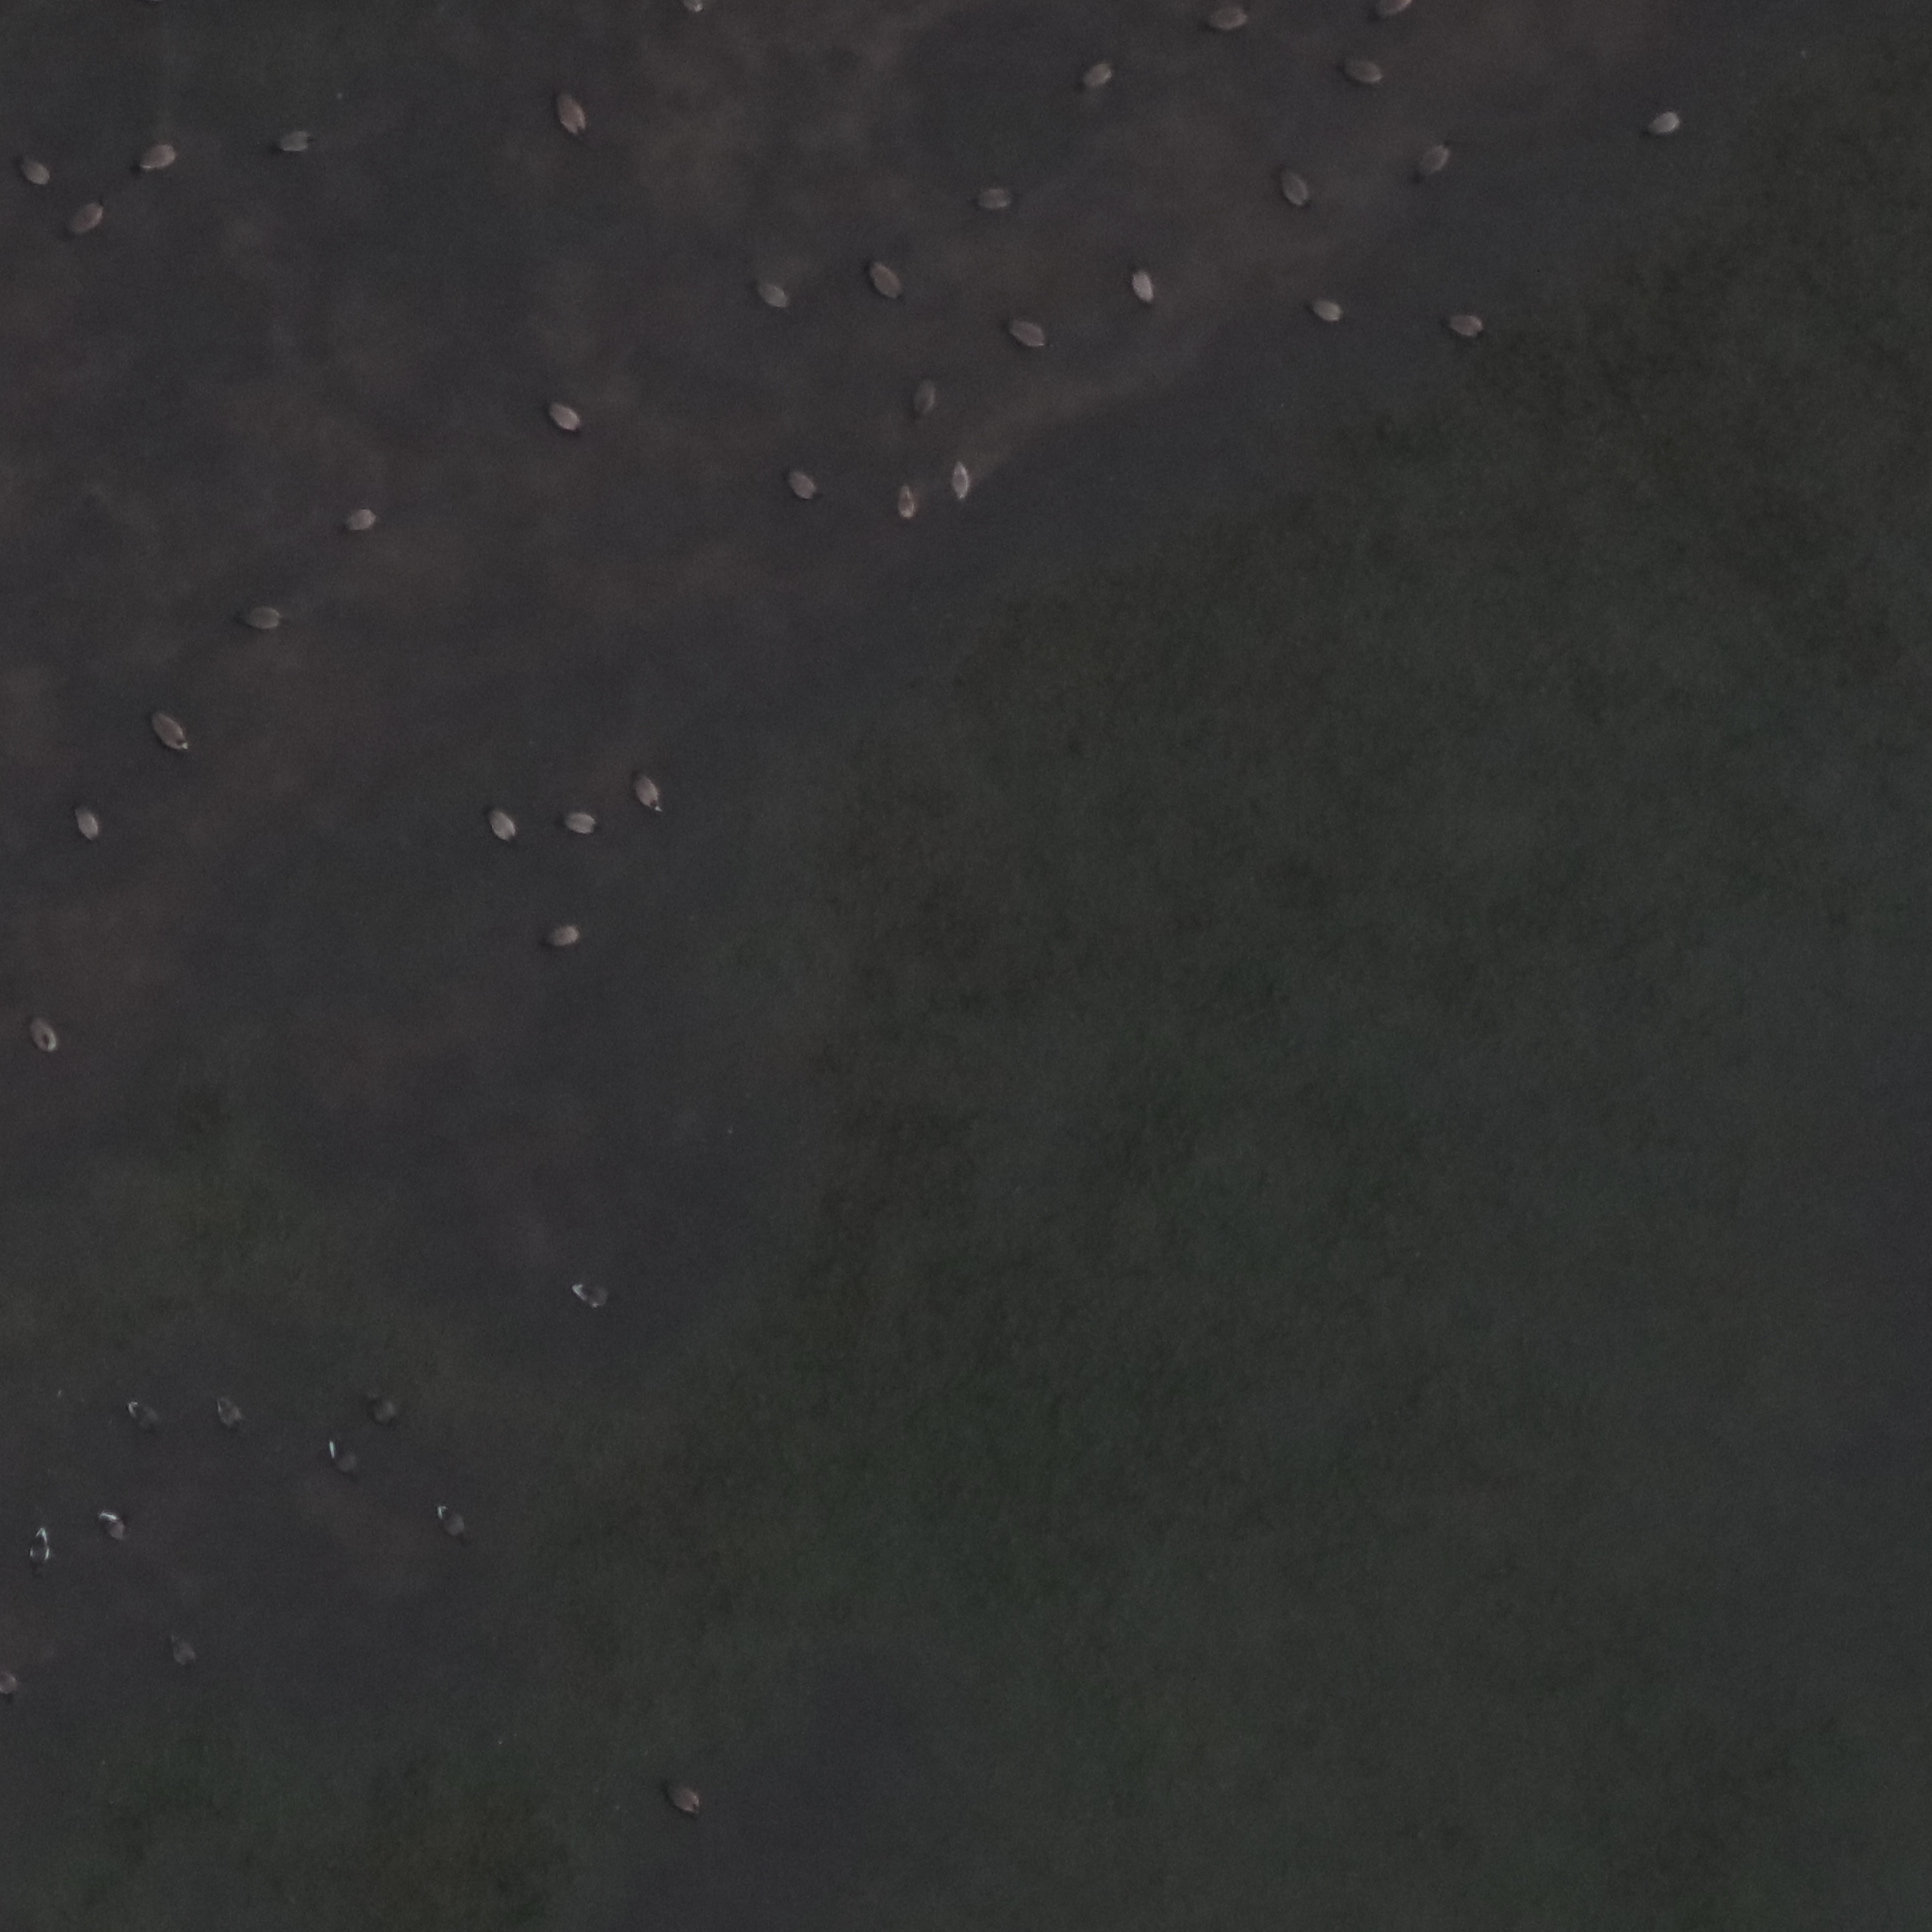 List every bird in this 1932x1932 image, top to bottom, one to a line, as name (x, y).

Canada goose (1236, 17)
Canada goose (1099, 67)
Canada goose (1368, 71)
Canada goose (570, 113)
Canada goose (1659, 122)
Canada goose (292, 137)
Canada goose (166, 155)
Canada goose (1438, 159)
Canada goose (34, 167)
Canada goose (1295, 186)
Canada goose (987, 202)
Canada goose (91, 222)
Canada goose (886, 271)
Canada goose (1142, 285)
Canada goose (774, 295)
Canada goose (1330, 314)
Canada goose (1461, 327)
Canada goose (1019, 331)
Canada goose (927, 392)
Canada goose (560, 414)
Canada goose (802, 483)
Canada goose (957, 484)
Canada goose (902, 498)
Canada goose (368, 521)
Canada goose (263, 616)
Canada goose (168, 741)
Canada goose (642, 790)
Canada goose (490, 819)
Canada goose (585, 822)
Canada goose (92, 827)
Canada goose (562, 941)
Canada goose (41, 1048)
brant (596, 1293)
brant (138, 1412)
Canada goose (381, 1413)
brant (225, 1416)
brant (344, 1458)
brant (107, 1524)
brant (454, 1527)
brant (40, 1555)
Canada goose (188, 1656)
Canada goose (673, 1804)